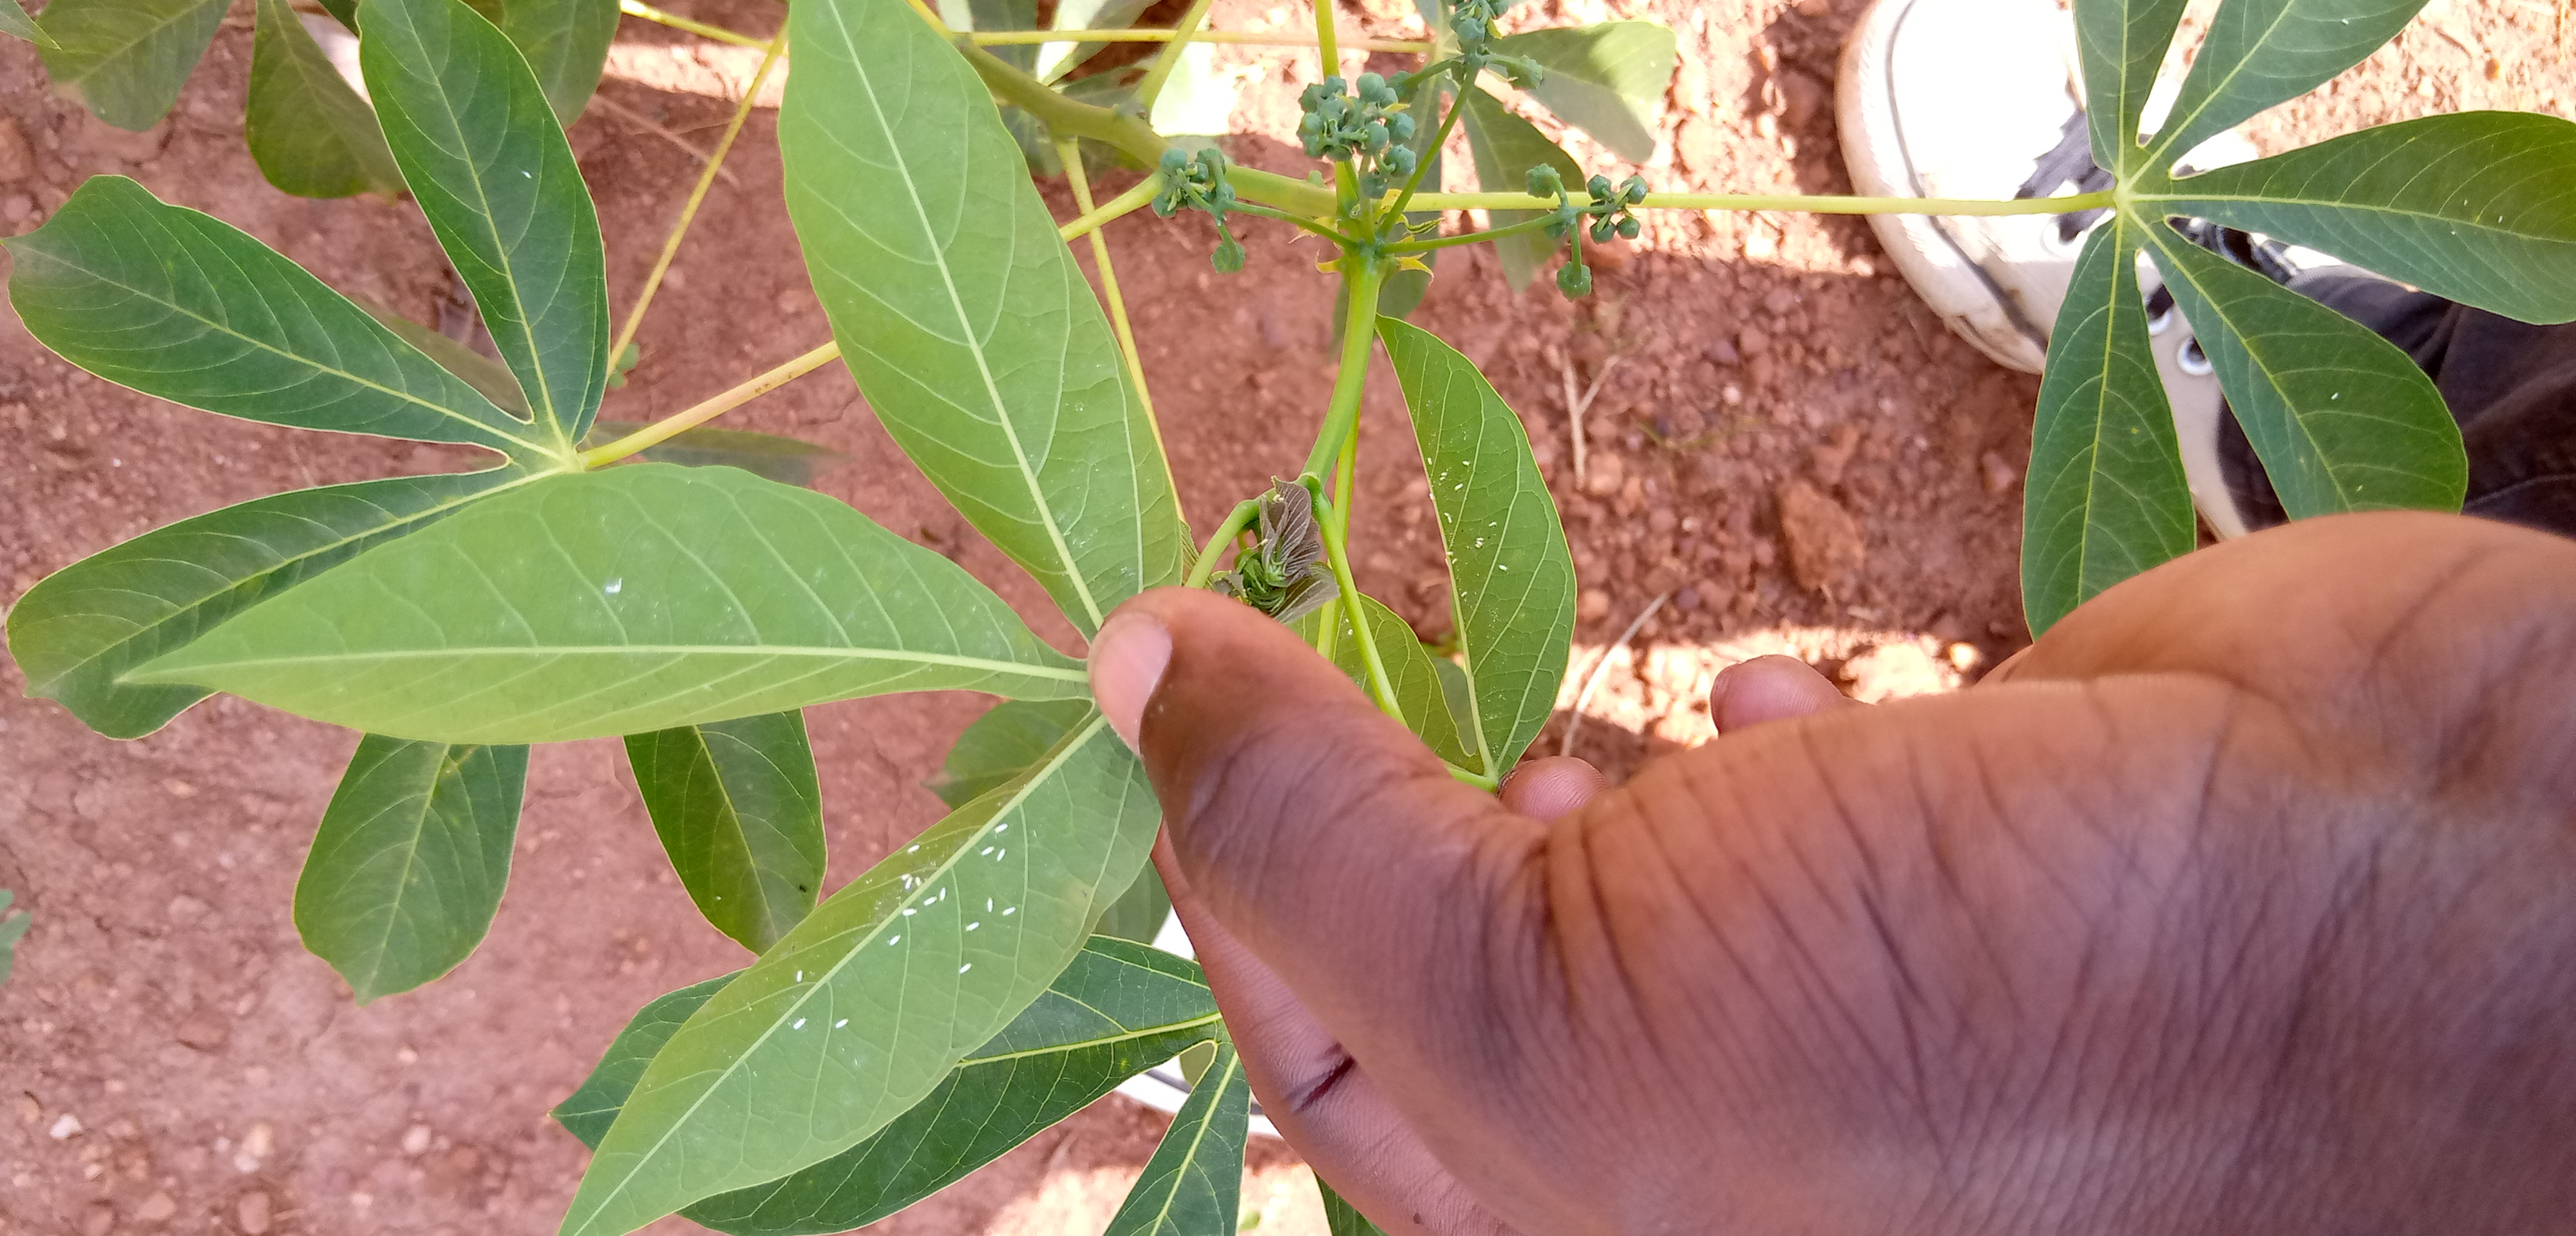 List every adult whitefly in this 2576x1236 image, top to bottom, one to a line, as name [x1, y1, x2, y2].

whitefly [520, 169, 534, 181]
whitefly [2462, 197, 2469, 209]
whitefly [2495, 214, 2506, 224]
whitefly [2448, 229, 2459, 237]
whitefly [2326, 389, 2343, 404]
whitefly [1426, 456, 1435, 467]
whitefly [1460, 459, 1473, 467]
whitefly [1440, 471, 1448, 476]
whitefly [1438, 476, 1447, 483]
whitefly [1454, 481, 1466, 492]
whitefly [1428, 492, 1435, 501]
whitefly [1443, 511, 1454, 525]
whitefly [1488, 520, 1498, 529]
whitefly [1475, 536, 1484, 543]
whitefly [1475, 540, 1482, 545]
whitefly [1473, 543, 1482, 550]
whitefly [1444, 549, 1454, 557]
whitefly [1451, 557, 1459, 566]
whitefly [1498, 563, 1510, 574]
whitefly [603, 575, 623, 595]
whitefly [1460, 590, 1468, 599]
whitefly [994, 819, 1009, 836]
whitefly [979, 841, 996, 858]
whitefly [906, 843, 921, 855]
whitefly [996, 847, 1009, 863]
whitefly [900, 872, 911, 881]
whitefly [914, 874, 923, 889]
whitefly [904, 875, 914, 890]
whitefly [938, 884, 950, 903]
whitefly [923, 894, 938, 907]
whitefly [986, 897, 996, 915]
whitefly [1001, 903, 1018, 919]
whitefly [900, 908, 919, 917]
whitefly [964, 919, 981, 933]
whitefly [889, 933, 903, 947]
whitefly [958, 961, 974, 975]
whitefly [793, 968, 808, 984]
whitefly [791, 1015, 807, 1031]
whitefly [835, 1015, 851, 1034]